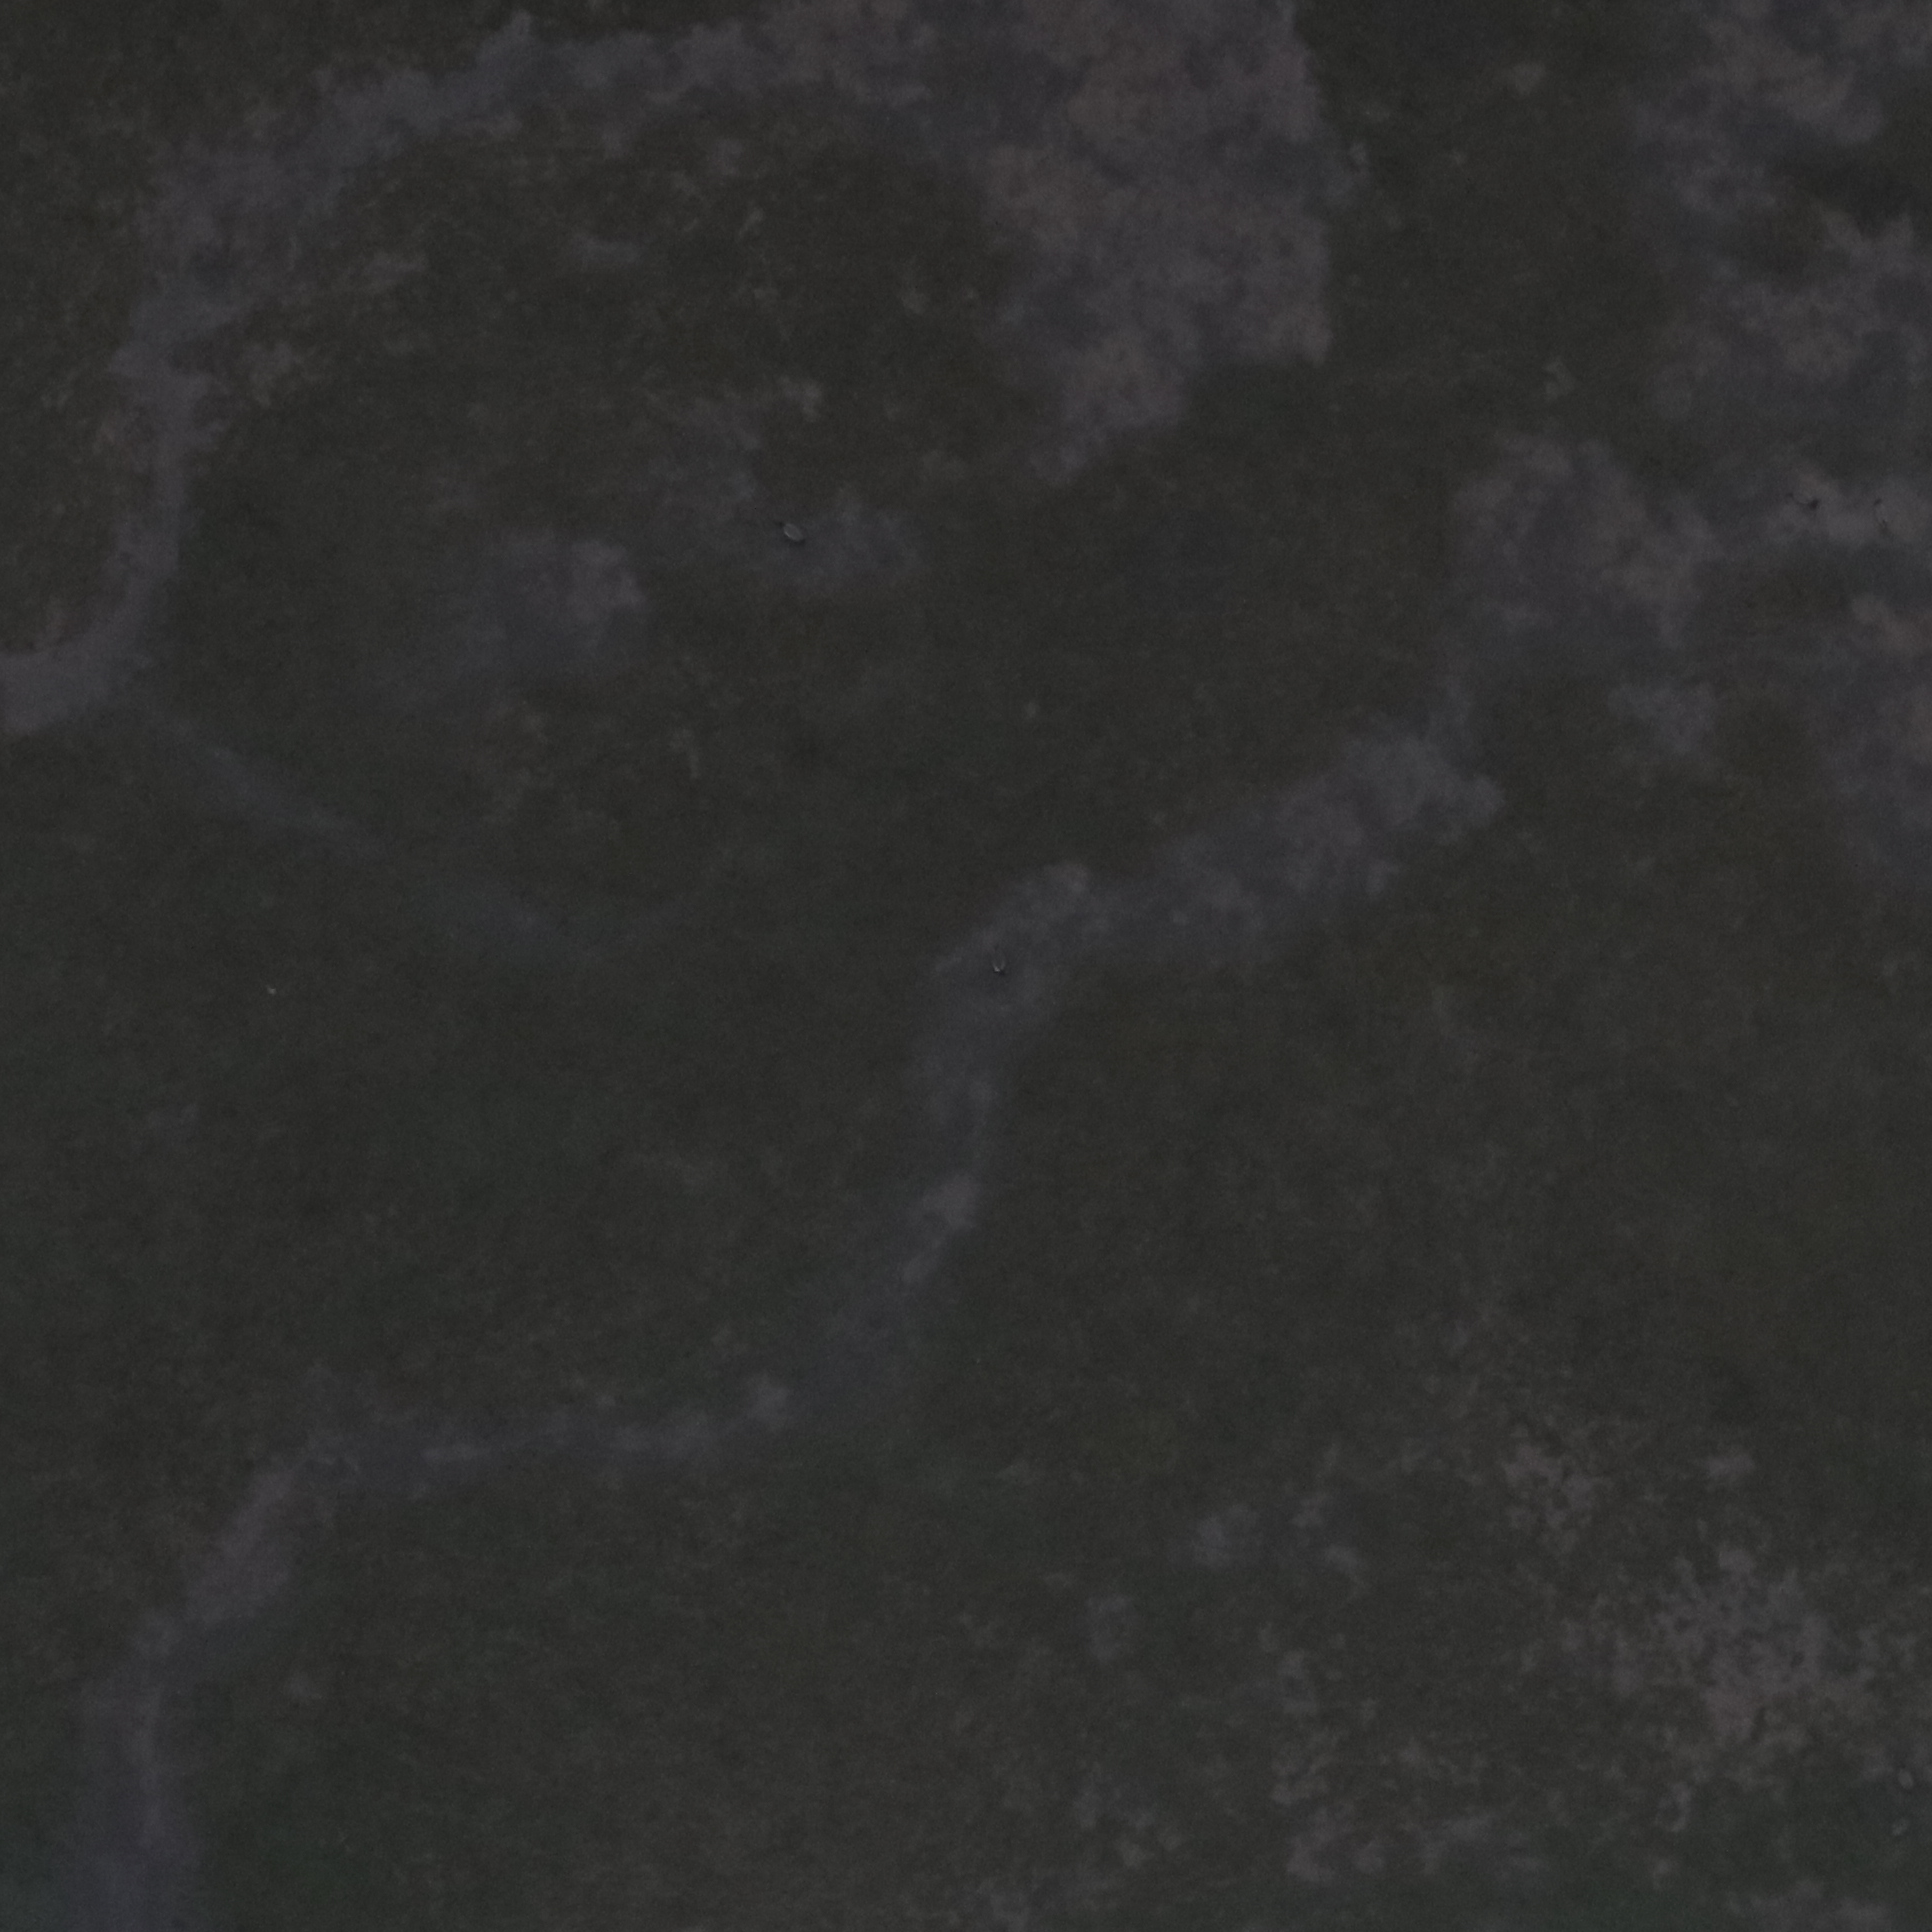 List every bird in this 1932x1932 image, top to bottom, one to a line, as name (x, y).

Canada goose (1805, 498)
Canada goose (1884, 512)
Canada goose (790, 531)
Canada goose (995, 958)
Canada goose (1907, 1782)
Canada goose (1901, 1825)